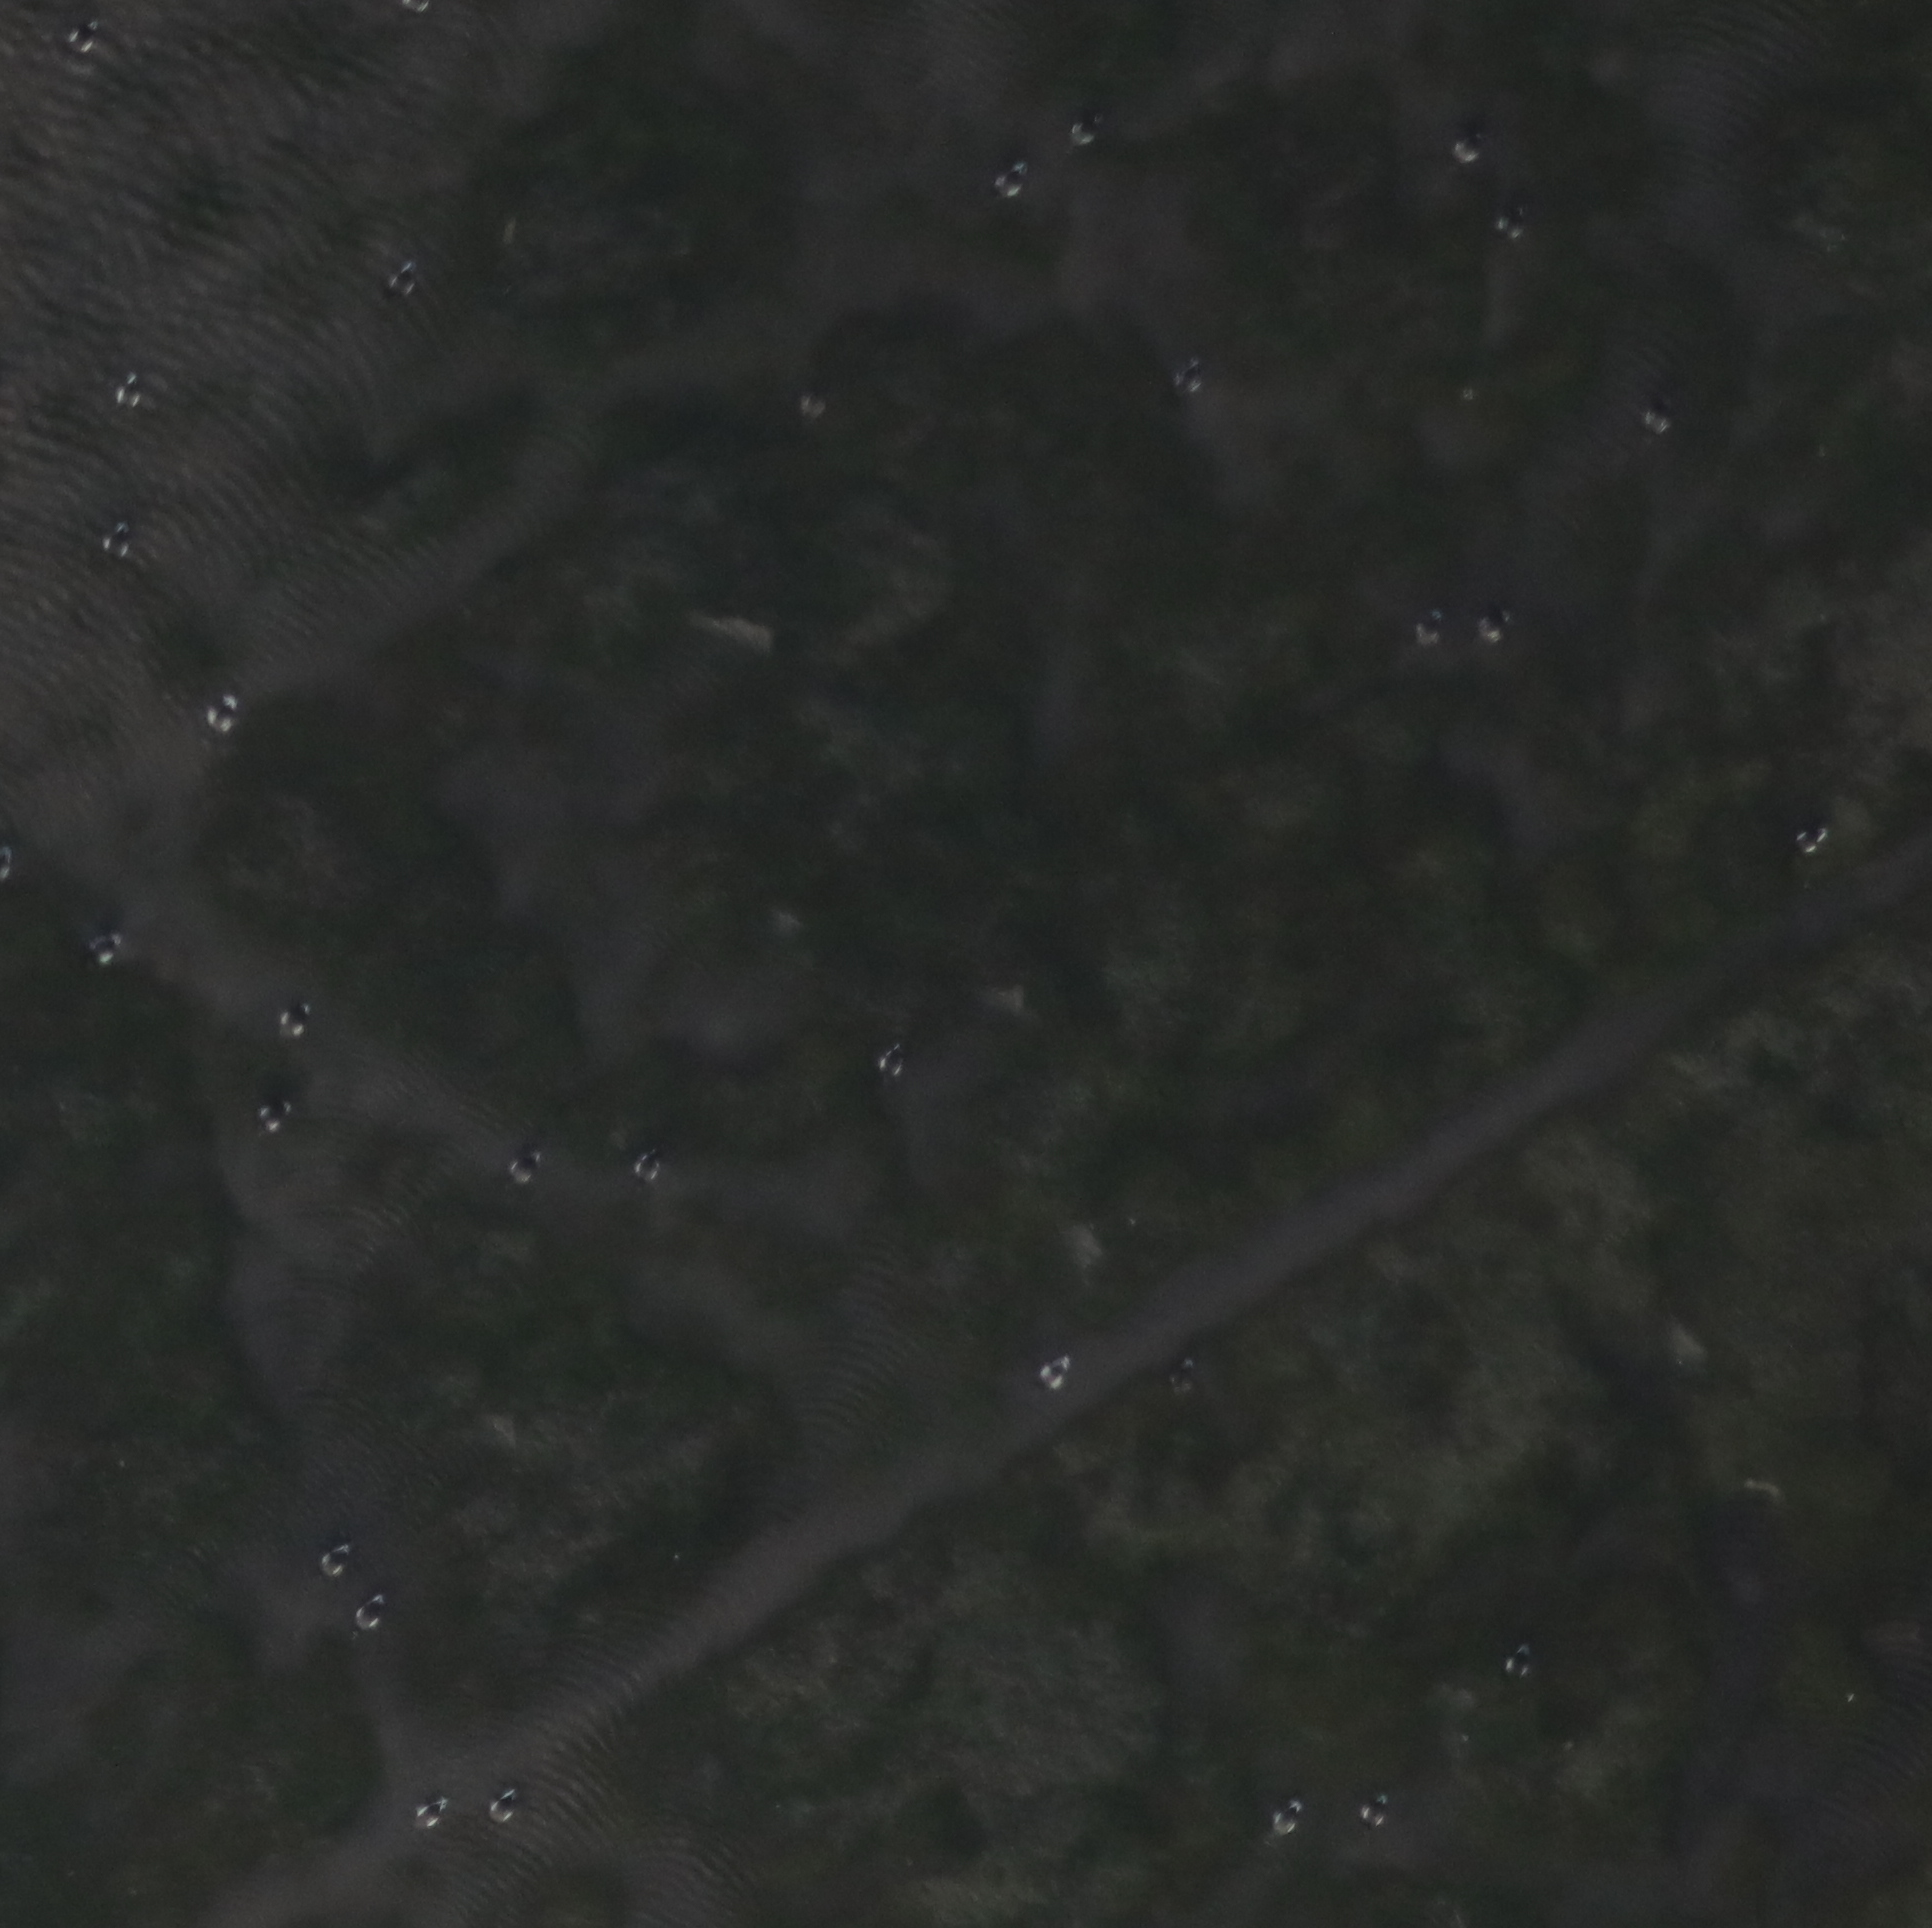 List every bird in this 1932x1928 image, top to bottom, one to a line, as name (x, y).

brant (84, 40)
brant (1092, 127)
brant (1459, 136)
brant (1010, 182)
brant (1507, 222)
brant (397, 291)
brant (1186, 390)
brant (130, 392)
brant (817, 405)
brant (1655, 427)
brant (118, 542)
brant (1488, 627)
brant (1432, 633)
brant (220, 719)
brant (1817, 832)
brant (3, 867)
brant (102, 945)
brant (298, 1022)
brant (889, 1060)
brant (279, 1116)
brant (524, 1168)
brant (648, 1168)
brant (1058, 1364)
brant (1182, 1382)
brant (334, 1561)
brant (367, 1616)
brant (1517, 1658)
brant (503, 1807)
brant (1374, 1808)
brant (433, 1814)
brant (1289, 1816)